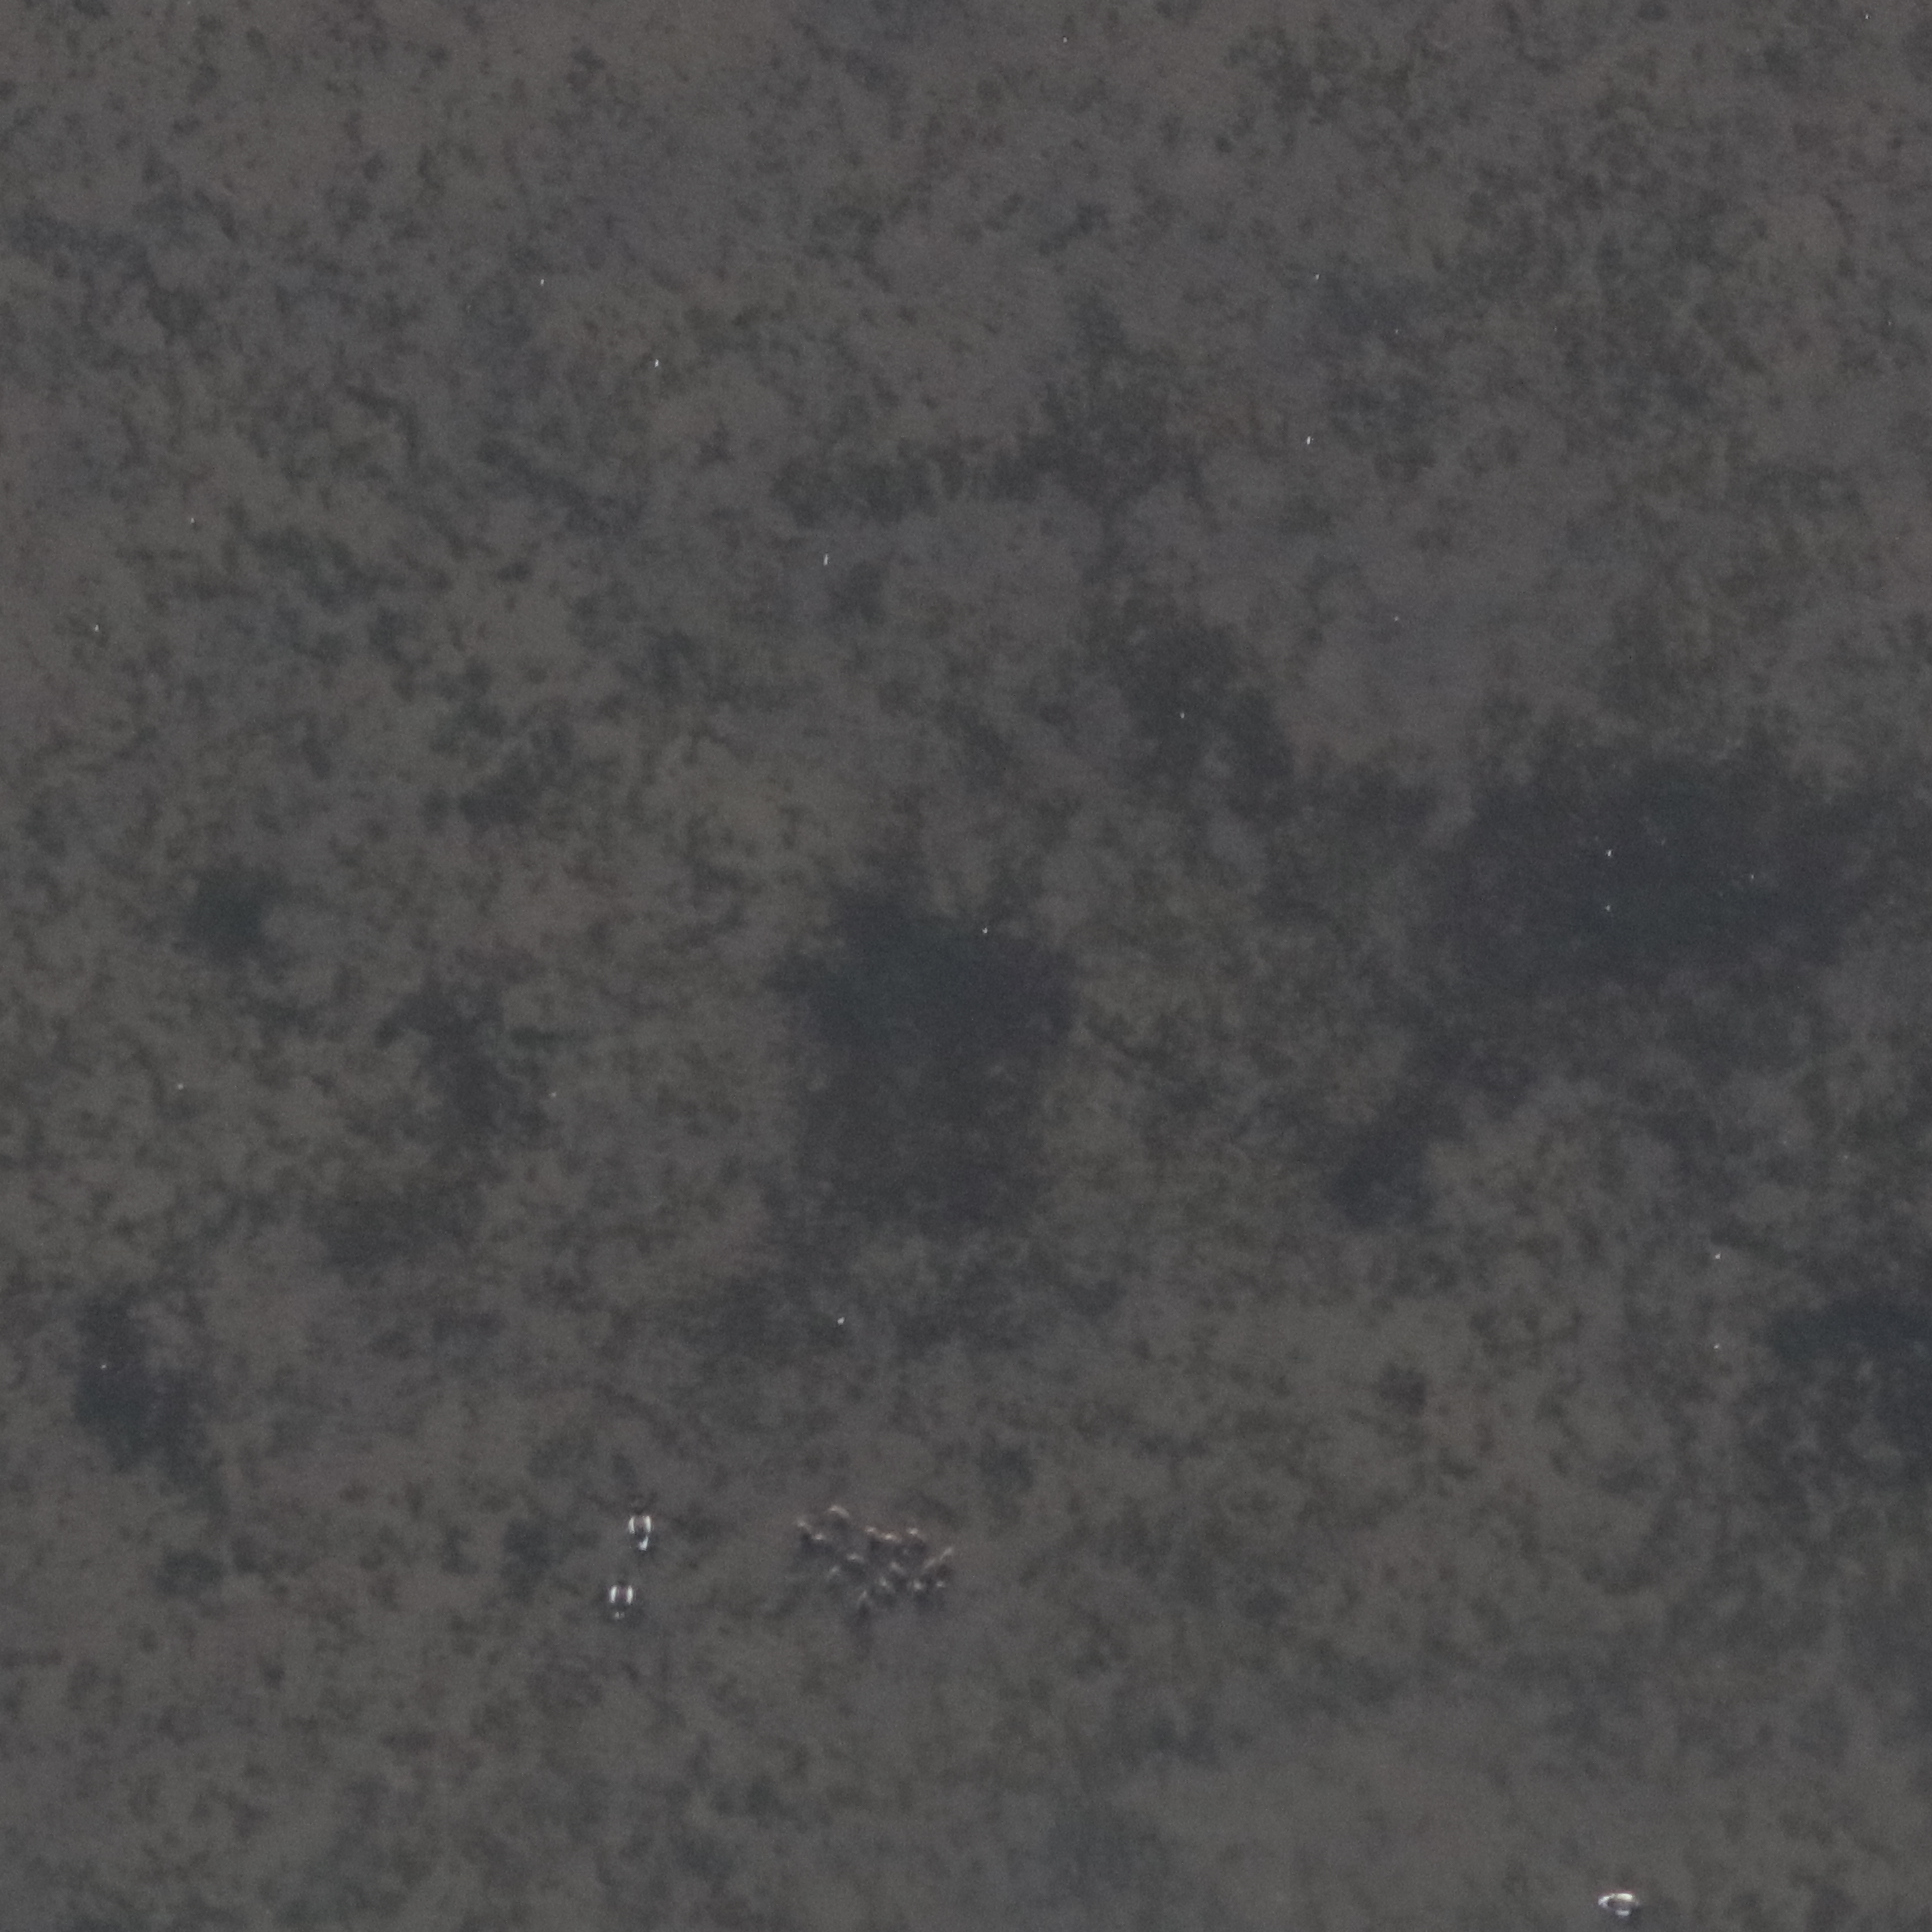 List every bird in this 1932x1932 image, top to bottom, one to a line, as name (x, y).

other bird (839, 1512)
other bird (802, 1526)
brant (640, 1529)
other bird (874, 1532)
other bird (917, 1536)
other bird (818, 1540)
other bird (890, 1540)
other bird (904, 1551)
other bird (950, 1552)
other bird (856, 1560)
other bird (929, 1563)
other bird (898, 1572)
other bird (832, 1579)
other bird (942, 1583)
other bird (920, 1588)
other bird (886, 1589)
brant (621, 1596)
other bird (864, 1603)
brant (1621, 1904)